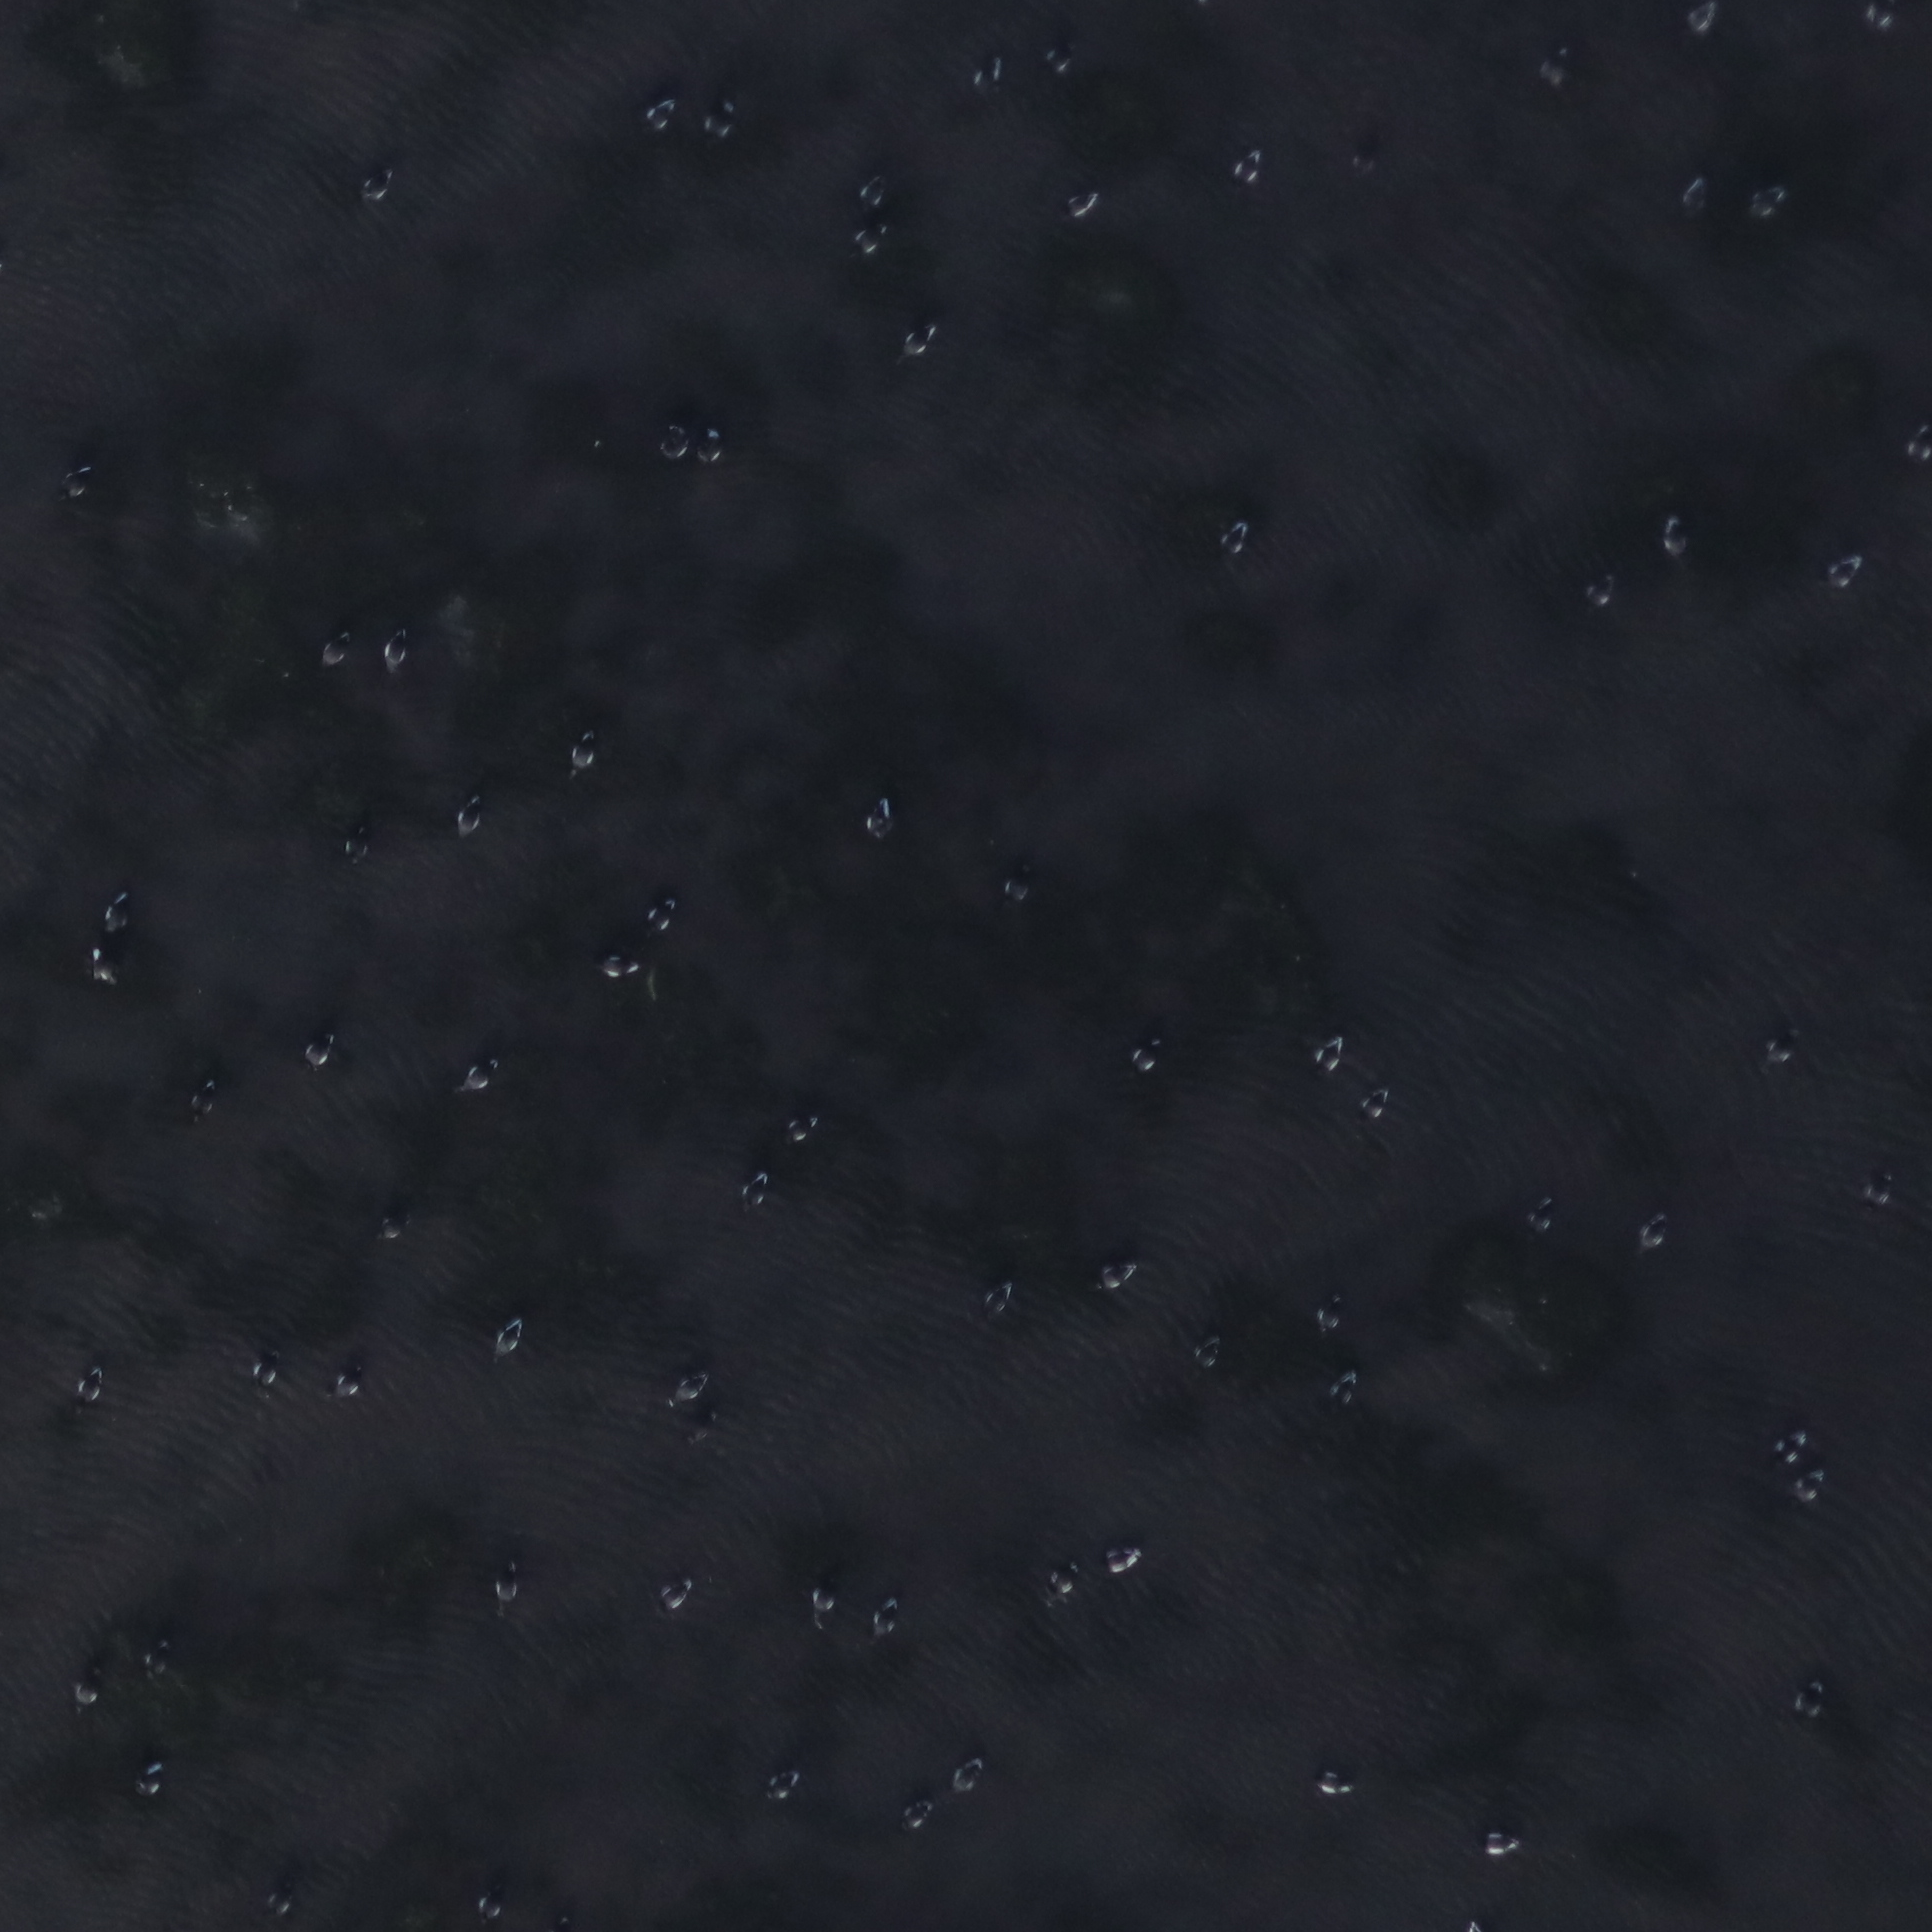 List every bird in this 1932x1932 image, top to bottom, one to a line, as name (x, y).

brant (1880, 12)
brant (1704, 14)
brant (1056, 50)
brant (988, 74)
brant (1552, 78)
brant (660, 113)
brant (724, 131)
brant (1248, 163)
brant (1366, 172)
brant (375, 183)
brant (870, 191)
brant (1085, 201)
brant (1774, 202)
brant (1695, 205)
brant (871, 244)
brant (920, 339)
brant (680, 435)
brant (710, 441)
brant (1920, 447)
brant (68, 477)
brant (1228, 541)
brant (1670, 542)
brant (1841, 571)
brant (1599, 597)
brant (335, 646)
brant (397, 653)
brant (583, 754)
brant (877, 814)
brant (469, 820)
brant (359, 845)
brant (1024, 891)
brant (120, 905)
brant (669, 907)
brant (91, 967)
brant (619, 967)
brant (1774, 1041)
brant (306, 1047)
brant (1327, 1057)
brant (1151, 1062)
brant (478, 1078)
brant (202, 1092)
brant (1373, 1106)
brant (796, 1129)
brant (755, 1192)
brant (1878, 1199)
brant (1540, 1219)
brant (387, 1227)
brant (1650, 1231)
brant (1116, 1277)
brant (1000, 1301)
brant (1325, 1316)
brant (506, 1339)
brant (1207, 1362)
brant (267, 1374)
brant (346, 1386)
brant (1342, 1388)
brant (90, 1389)
brant (691, 1389)
brant (1789, 1442)
brant (1810, 1481)
brant (1120, 1561)
brant (1068, 1581)
brant (511, 1587)
brant (674, 1596)
brant (823, 1601)
brant (886, 1618)
brant (151, 1664)
brant (86, 1691)
brant (1810, 1701)
brant (148, 1777)
brant (974, 1781)
brant (784, 1787)
brant (1324, 1787)
brant (915, 1813)
brant (1502, 1844)
brant (488, 1899)
brant (281, 1906)